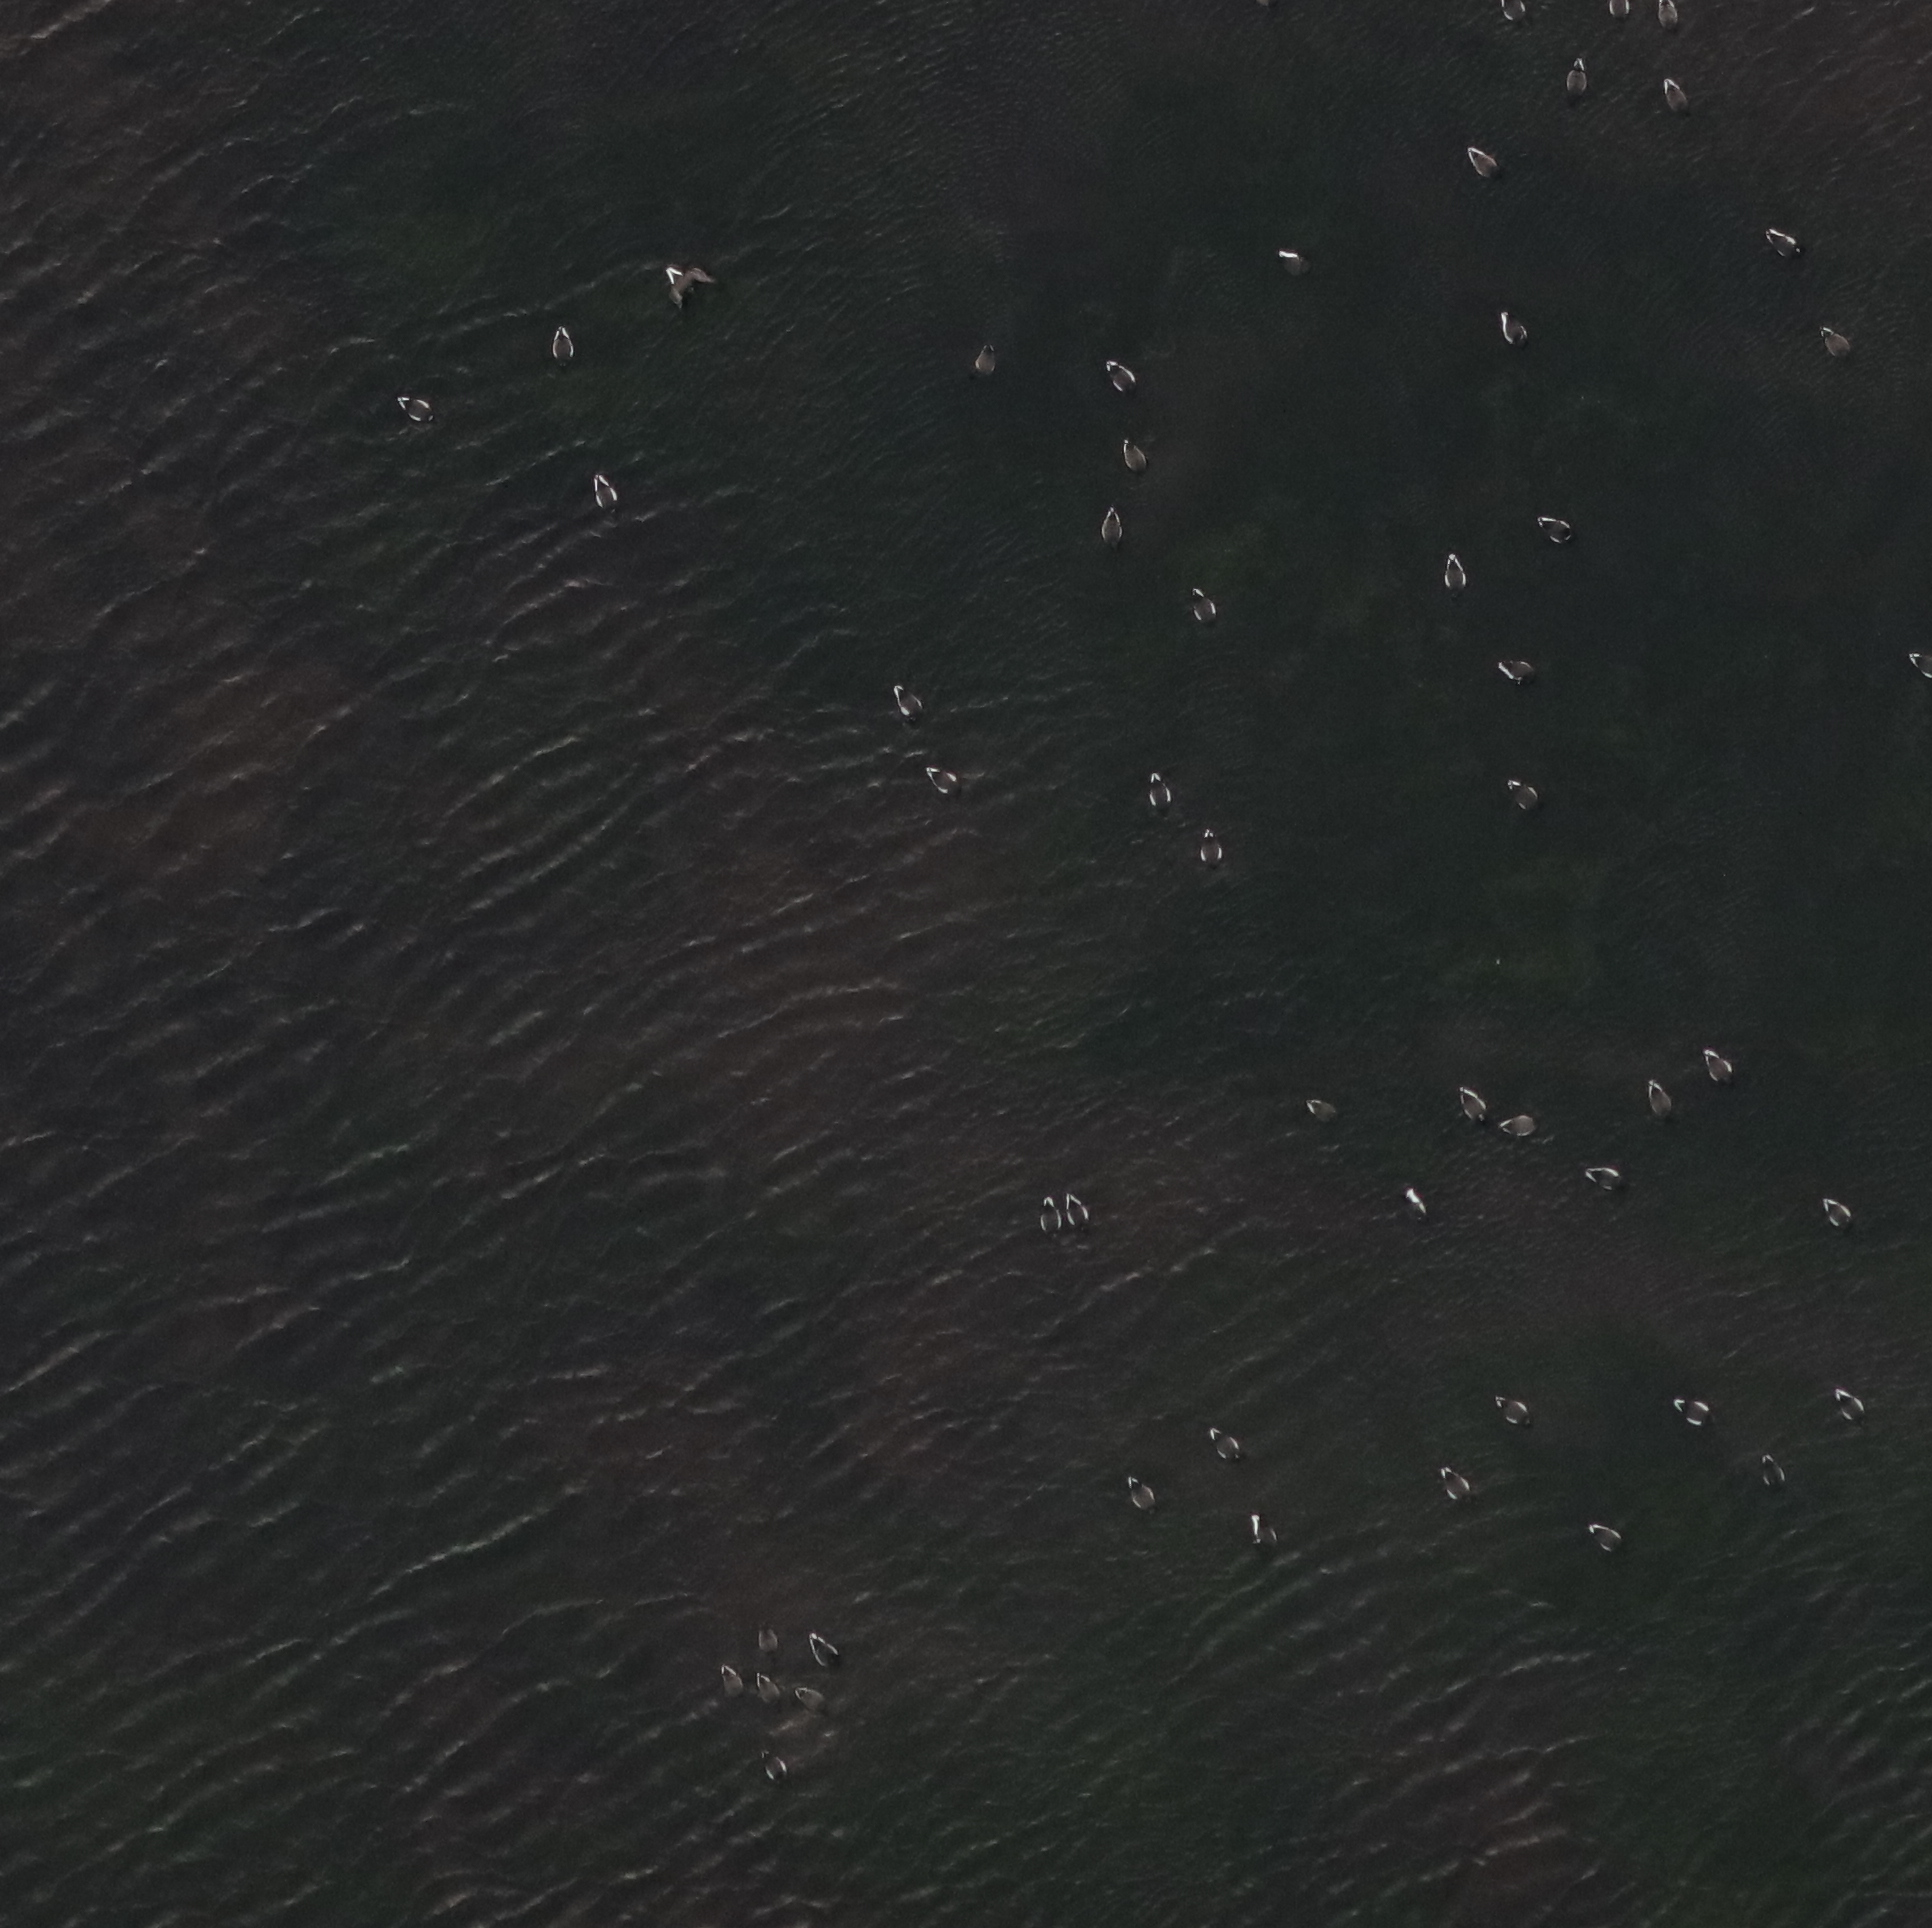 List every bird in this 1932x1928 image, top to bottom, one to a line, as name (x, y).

brant (1619, 2)
brant (1511, 6)
brant (1669, 12)
brant (1577, 79)
brant (1675, 99)
brant (1483, 162)
brant (1783, 242)
brant (1290, 263)
brant (685, 284)
brant (1512, 328)
brant (1835, 341)
brant (563, 348)
brant (985, 360)
brant (1120, 377)
brant (416, 408)
brant (1135, 458)
brant (604, 495)
brant (1112, 528)
brant (1555, 529)
brant (1454, 575)
brant (1203, 605)
brant (1926, 664)
brant (1518, 671)
brant (907, 703)
brant (944, 779)
brant (1158, 790)
brant (1524, 794)
brant (1211, 849)
brant (1718, 1067)
brant (1659, 1102)
brant (1474, 1106)
brant (1320, 1110)
brant (1521, 1125)
brant (1607, 1177)
brant (1419, 1202)
brant (1077, 1212)
brant (1838, 1214)
brant (1051, 1219)
brant (1850, 1407)
brant (1513, 1412)
brant (1695, 1412)
brant (1226, 1445)
brant (1773, 1472)
brant (1455, 1486)
brant (1140, 1494)
brant (1262, 1531)
brant (1607, 1537)
brant (769, 1644)
brant (823, 1651)
brant (730, 1684)
brant (770, 1691)
brant (813, 1698)
brant (773, 1764)